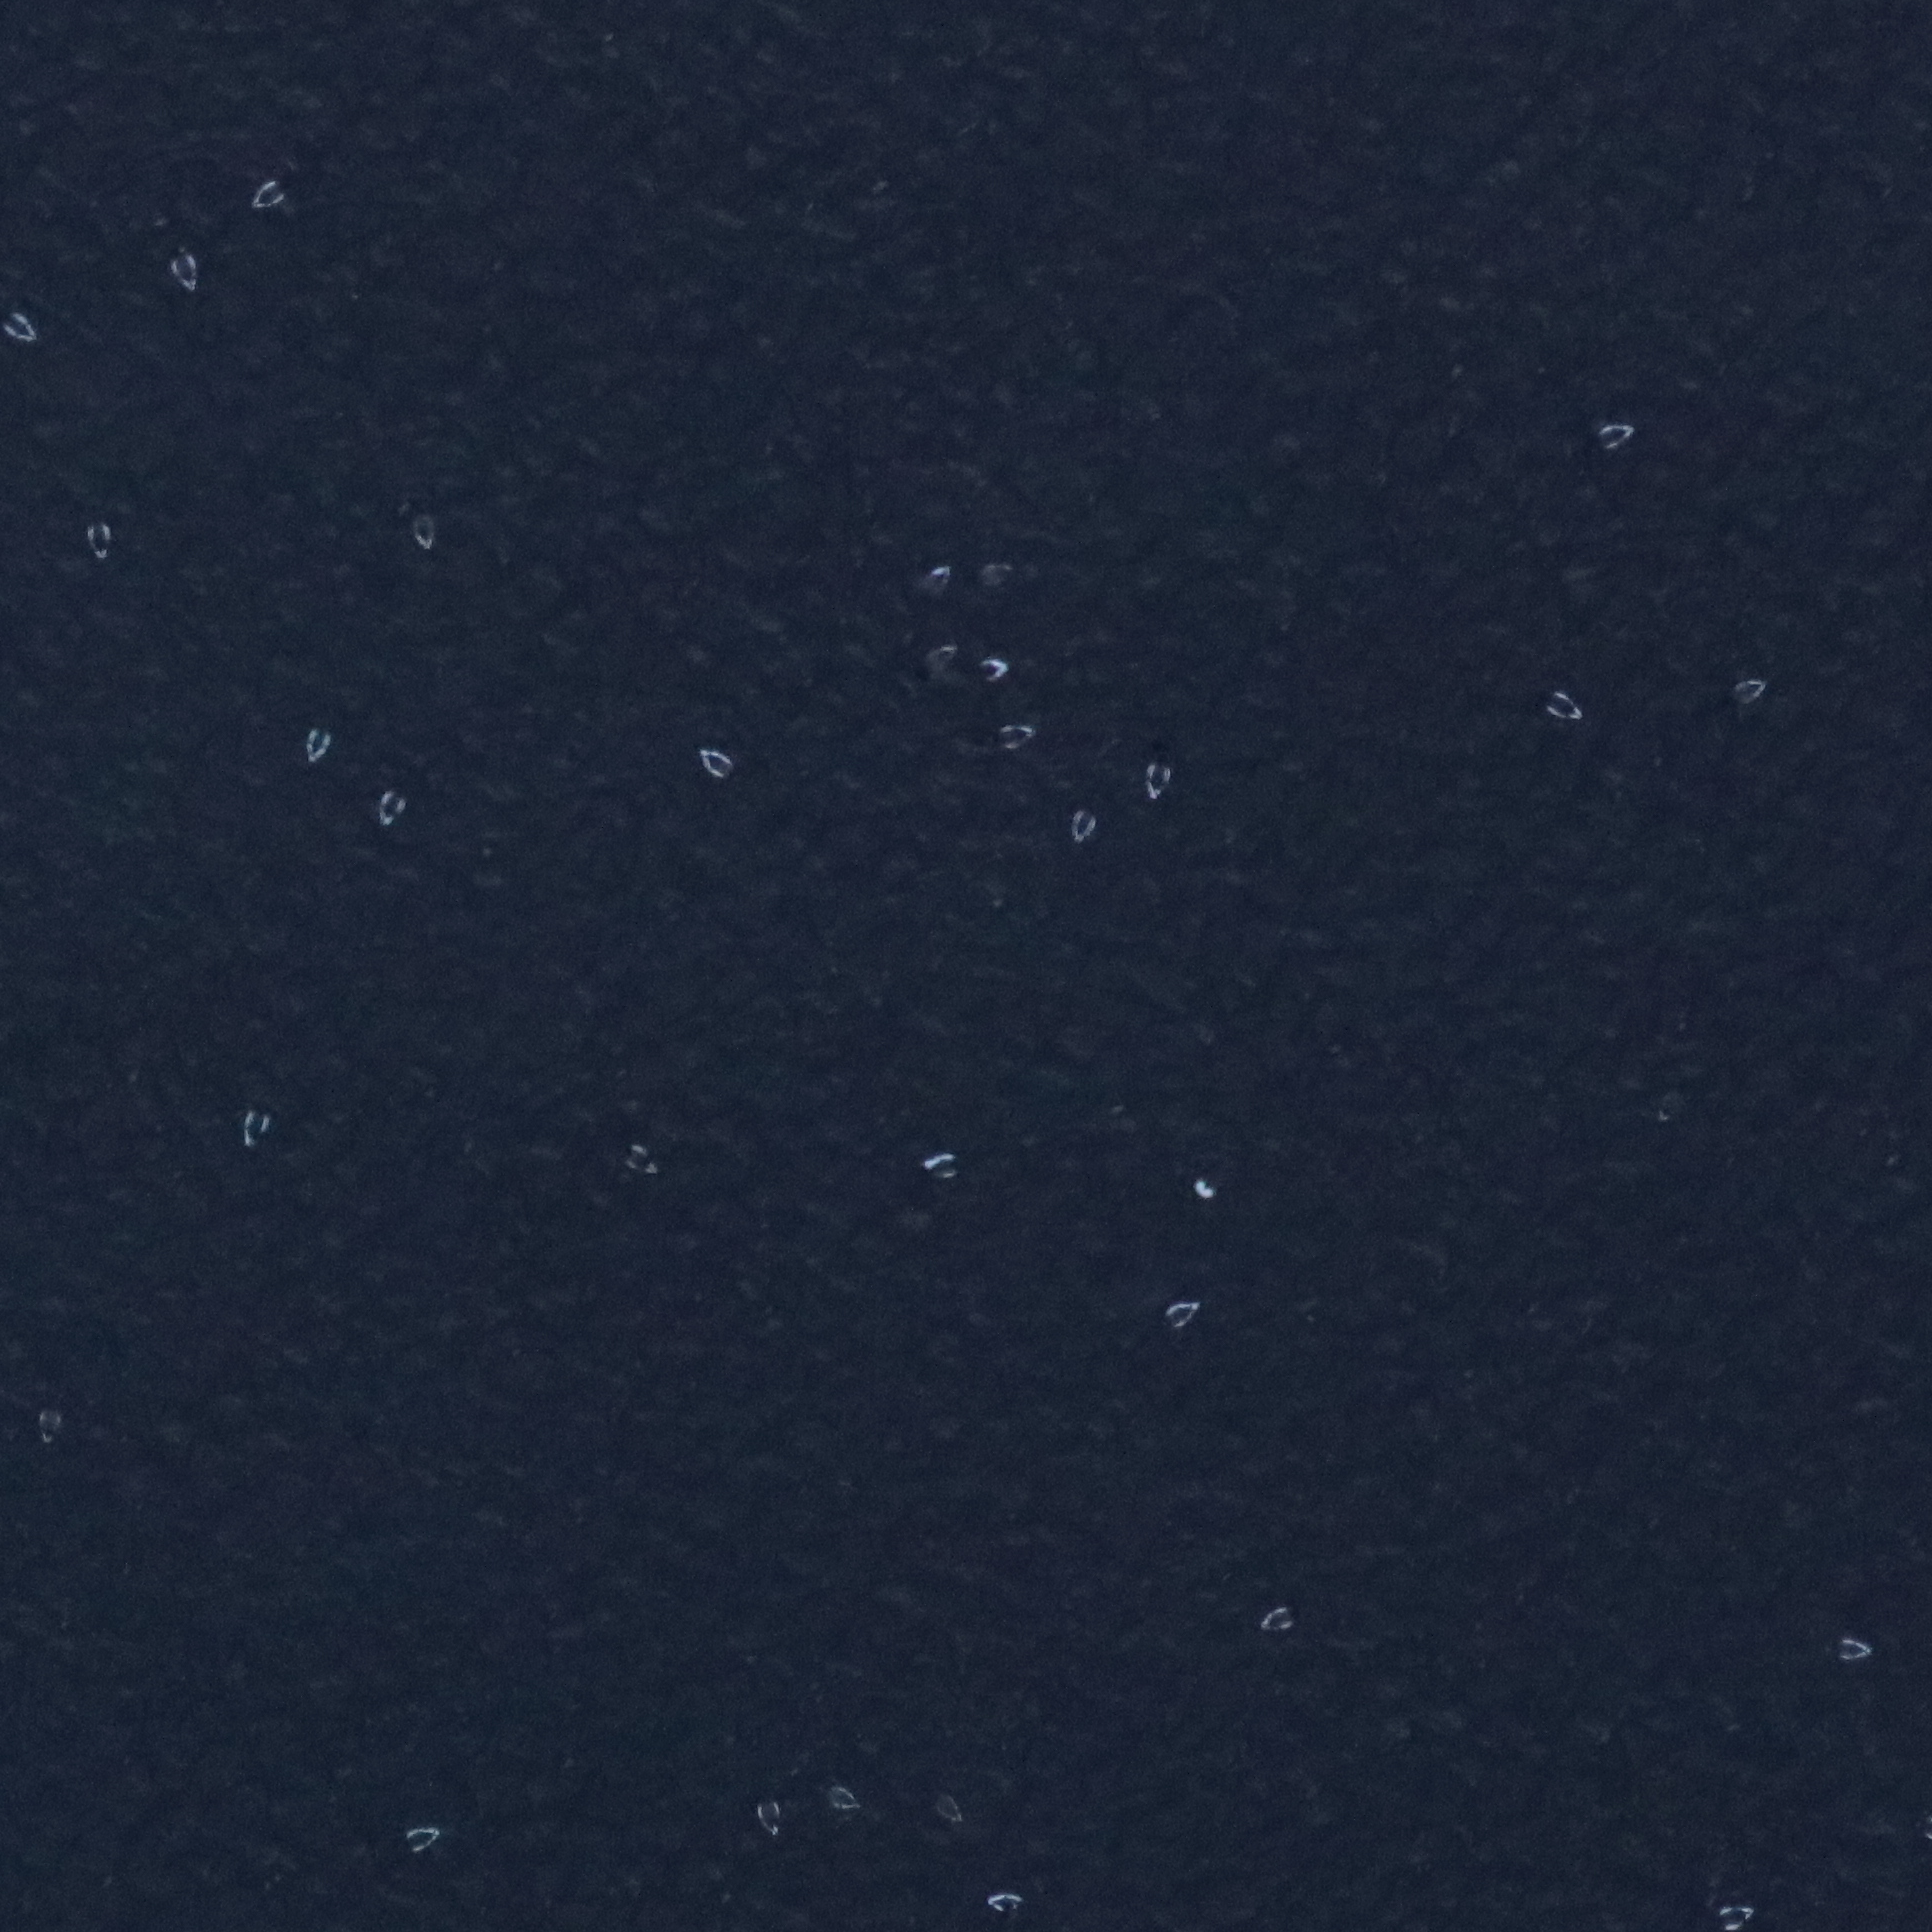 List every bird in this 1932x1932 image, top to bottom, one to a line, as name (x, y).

brant (271, 194)
brant (185, 267)
brant (18, 325)
brant (1609, 436)
brant (423, 529)
brant (99, 535)
brant (996, 573)
brant (934, 581)
brant (937, 661)
brant (990, 668)
brant (1745, 694)
brant (1560, 705)
brant (1012, 737)
brant (318, 742)
brant (718, 763)
brant (1157, 774)
brant (390, 804)
brant (1084, 824)
brant (255, 1127)
brant (638, 1162)
brant (942, 1167)
brant (1181, 1314)
brant (50, 1423)
brant (1278, 1619)
brant (1849, 1650)
brant (842, 1800)
brant (949, 1809)
brant (768, 1813)
brant (418, 1839)
brant (1005, 1903)
brant (1732, 1917)